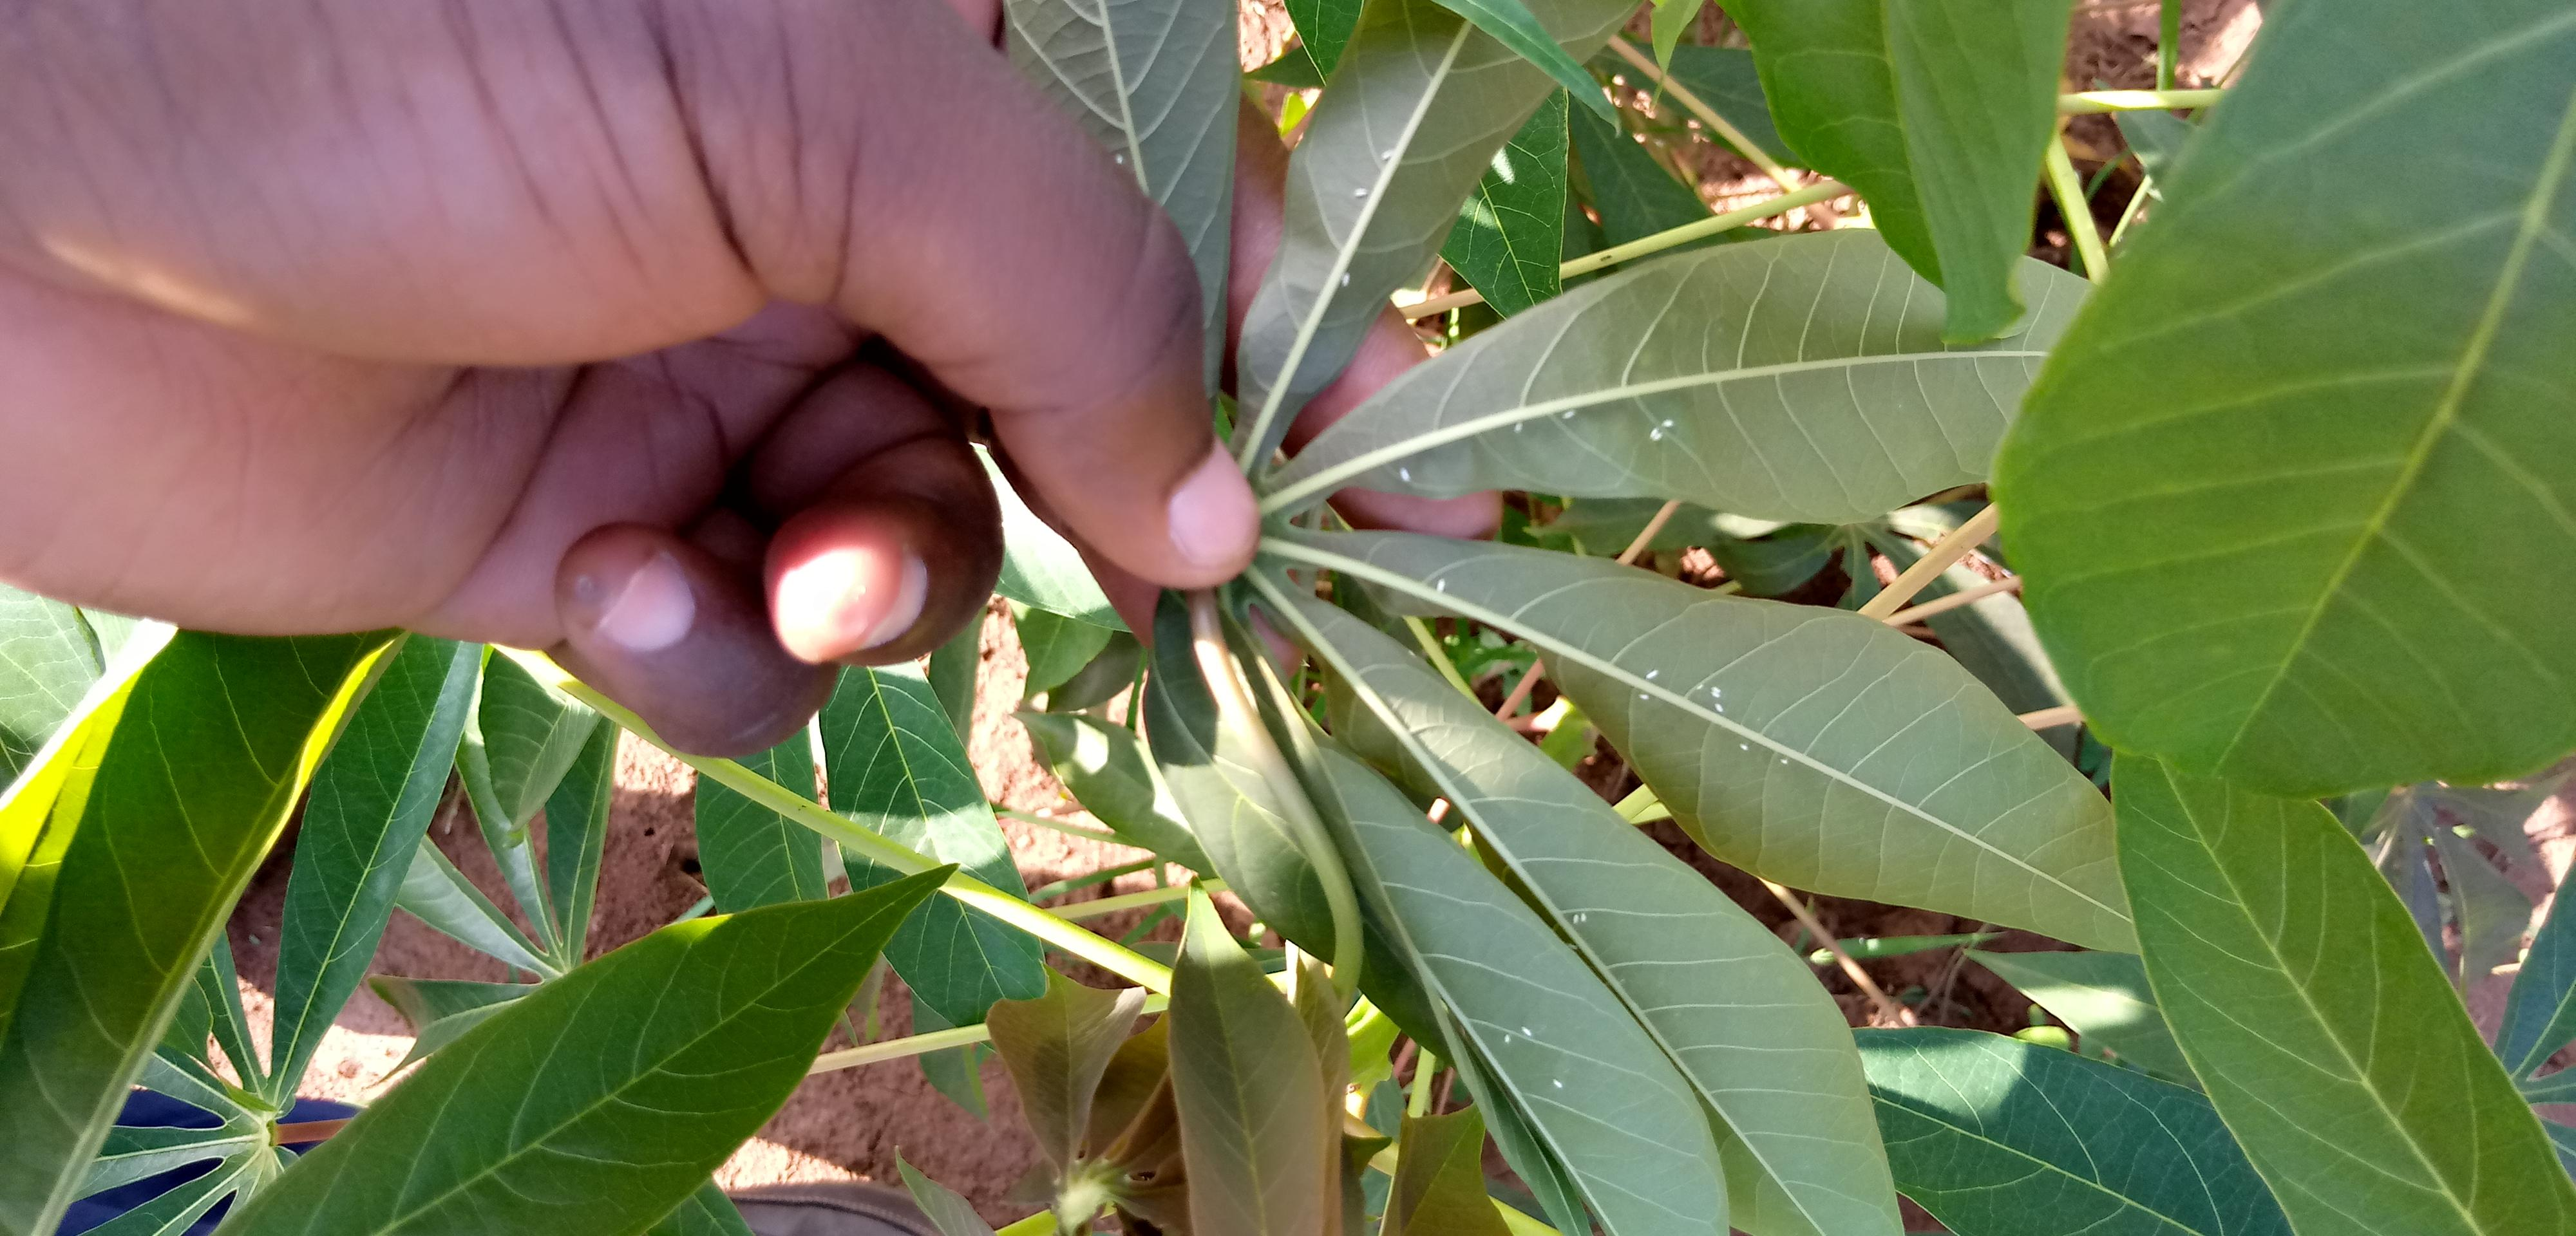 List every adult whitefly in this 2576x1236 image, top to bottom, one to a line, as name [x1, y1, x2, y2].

whitefly [1379, 145, 1397, 164]
whitefly [1351, 185, 1370, 201]
whitefly [1340, 268, 1354, 292]
whitefly [1561, 407, 1579, 423]
whitefly [1660, 417, 1677, 431]
whitefly [1512, 420, 1525, 434]
whitefly [1647, 426, 1660, 442]
whitefly [1655, 428, 1664, 444]
whitefly [1396, 465, 1419, 487]
whitefly [1434, 575, 1447, 594]
whitefly [1643, 664, 1660, 684]
whitefly [1708, 684, 1723, 695]
whitefly [1634, 689, 1653, 702]
whitefly [1710, 689, 1722, 700]
whitefly [1712, 700, 1729, 714]
whitefly [1738, 740, 1751, 754]
whitefly [1777, 756, 1792, 769]
whitefly [1580, 908, 1589, 924]
whitefly [1570, 910, 1582, 927]
whitefly [1519, 1022, 1534, 1039]
whitefly [1500, 1031, 1513, 1047]
whitefly [1548, 1074, 1571, 1091]